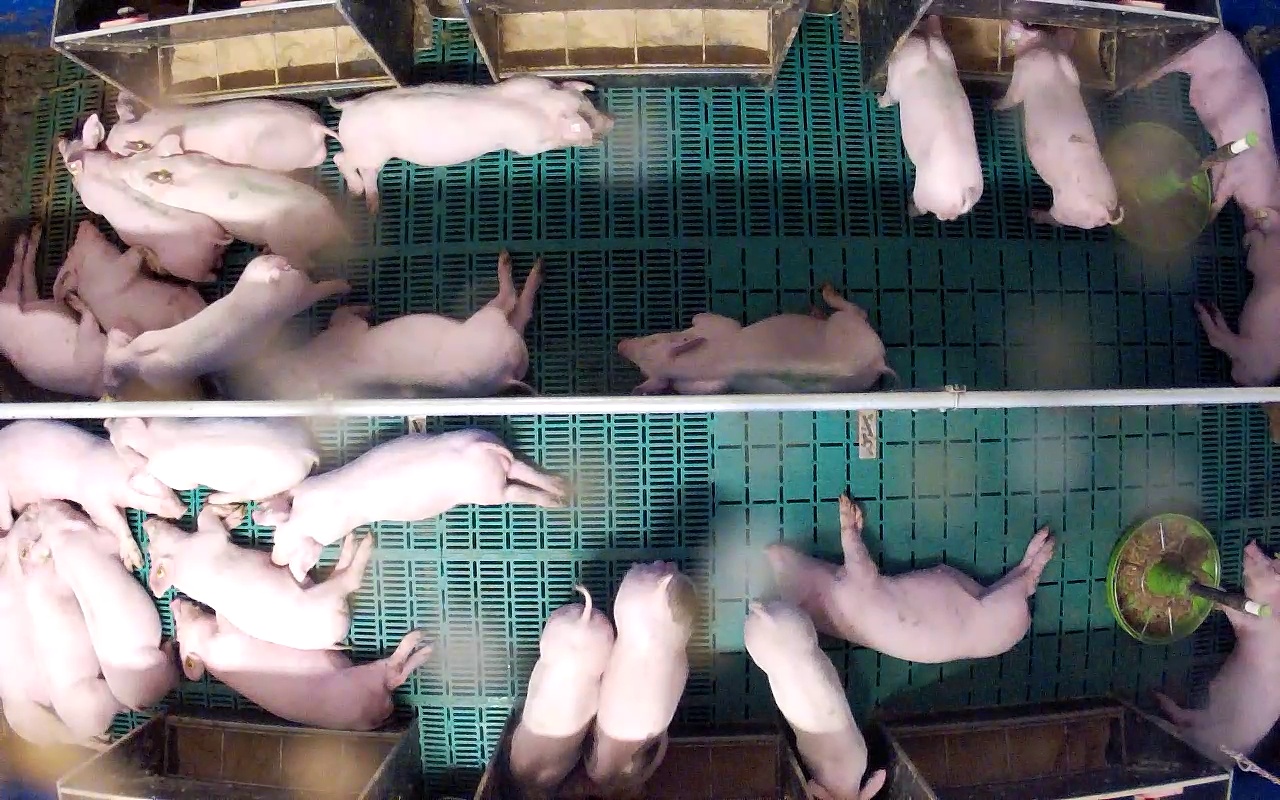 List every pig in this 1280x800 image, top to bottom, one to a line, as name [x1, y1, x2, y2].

pig [876, 15, 984, 222]
pig [992, 19, 1123, 230]
pig [1138, 24, 1279, 232]
pig [326, 75, 616, 217]
pig [104, 98, 343, 173]
pig [57, 111, 237, 284]
pig [108, 135, 344, 274]
pig [1194, 207, 1280, 386]
pig [52, 218, 210, 341]
pig [1, 223, 112, 398]
pig [256, 249, 545, 399]
pig [102, 252, 353, 395]
pig [616, 281, 898, 393]
pig [0, 418, 190, 574]
pig [103, 418, 322, 506]
pig [251, 429, 569, 584]
pig [763, 493, 1056, 663]
pig [30, 497, 182, 714]
pig [1, 503, 110, 753]
pig [142, 503, 375, 650]
pig [1148, 536, 1280, 771]
pig [17, 537, 132, 738]
pig [589, 559, 699, 795]
pig [514, 585, 616, 797]
pig [171, 598, 435, 730]
pig [743, 600, 887, 799]